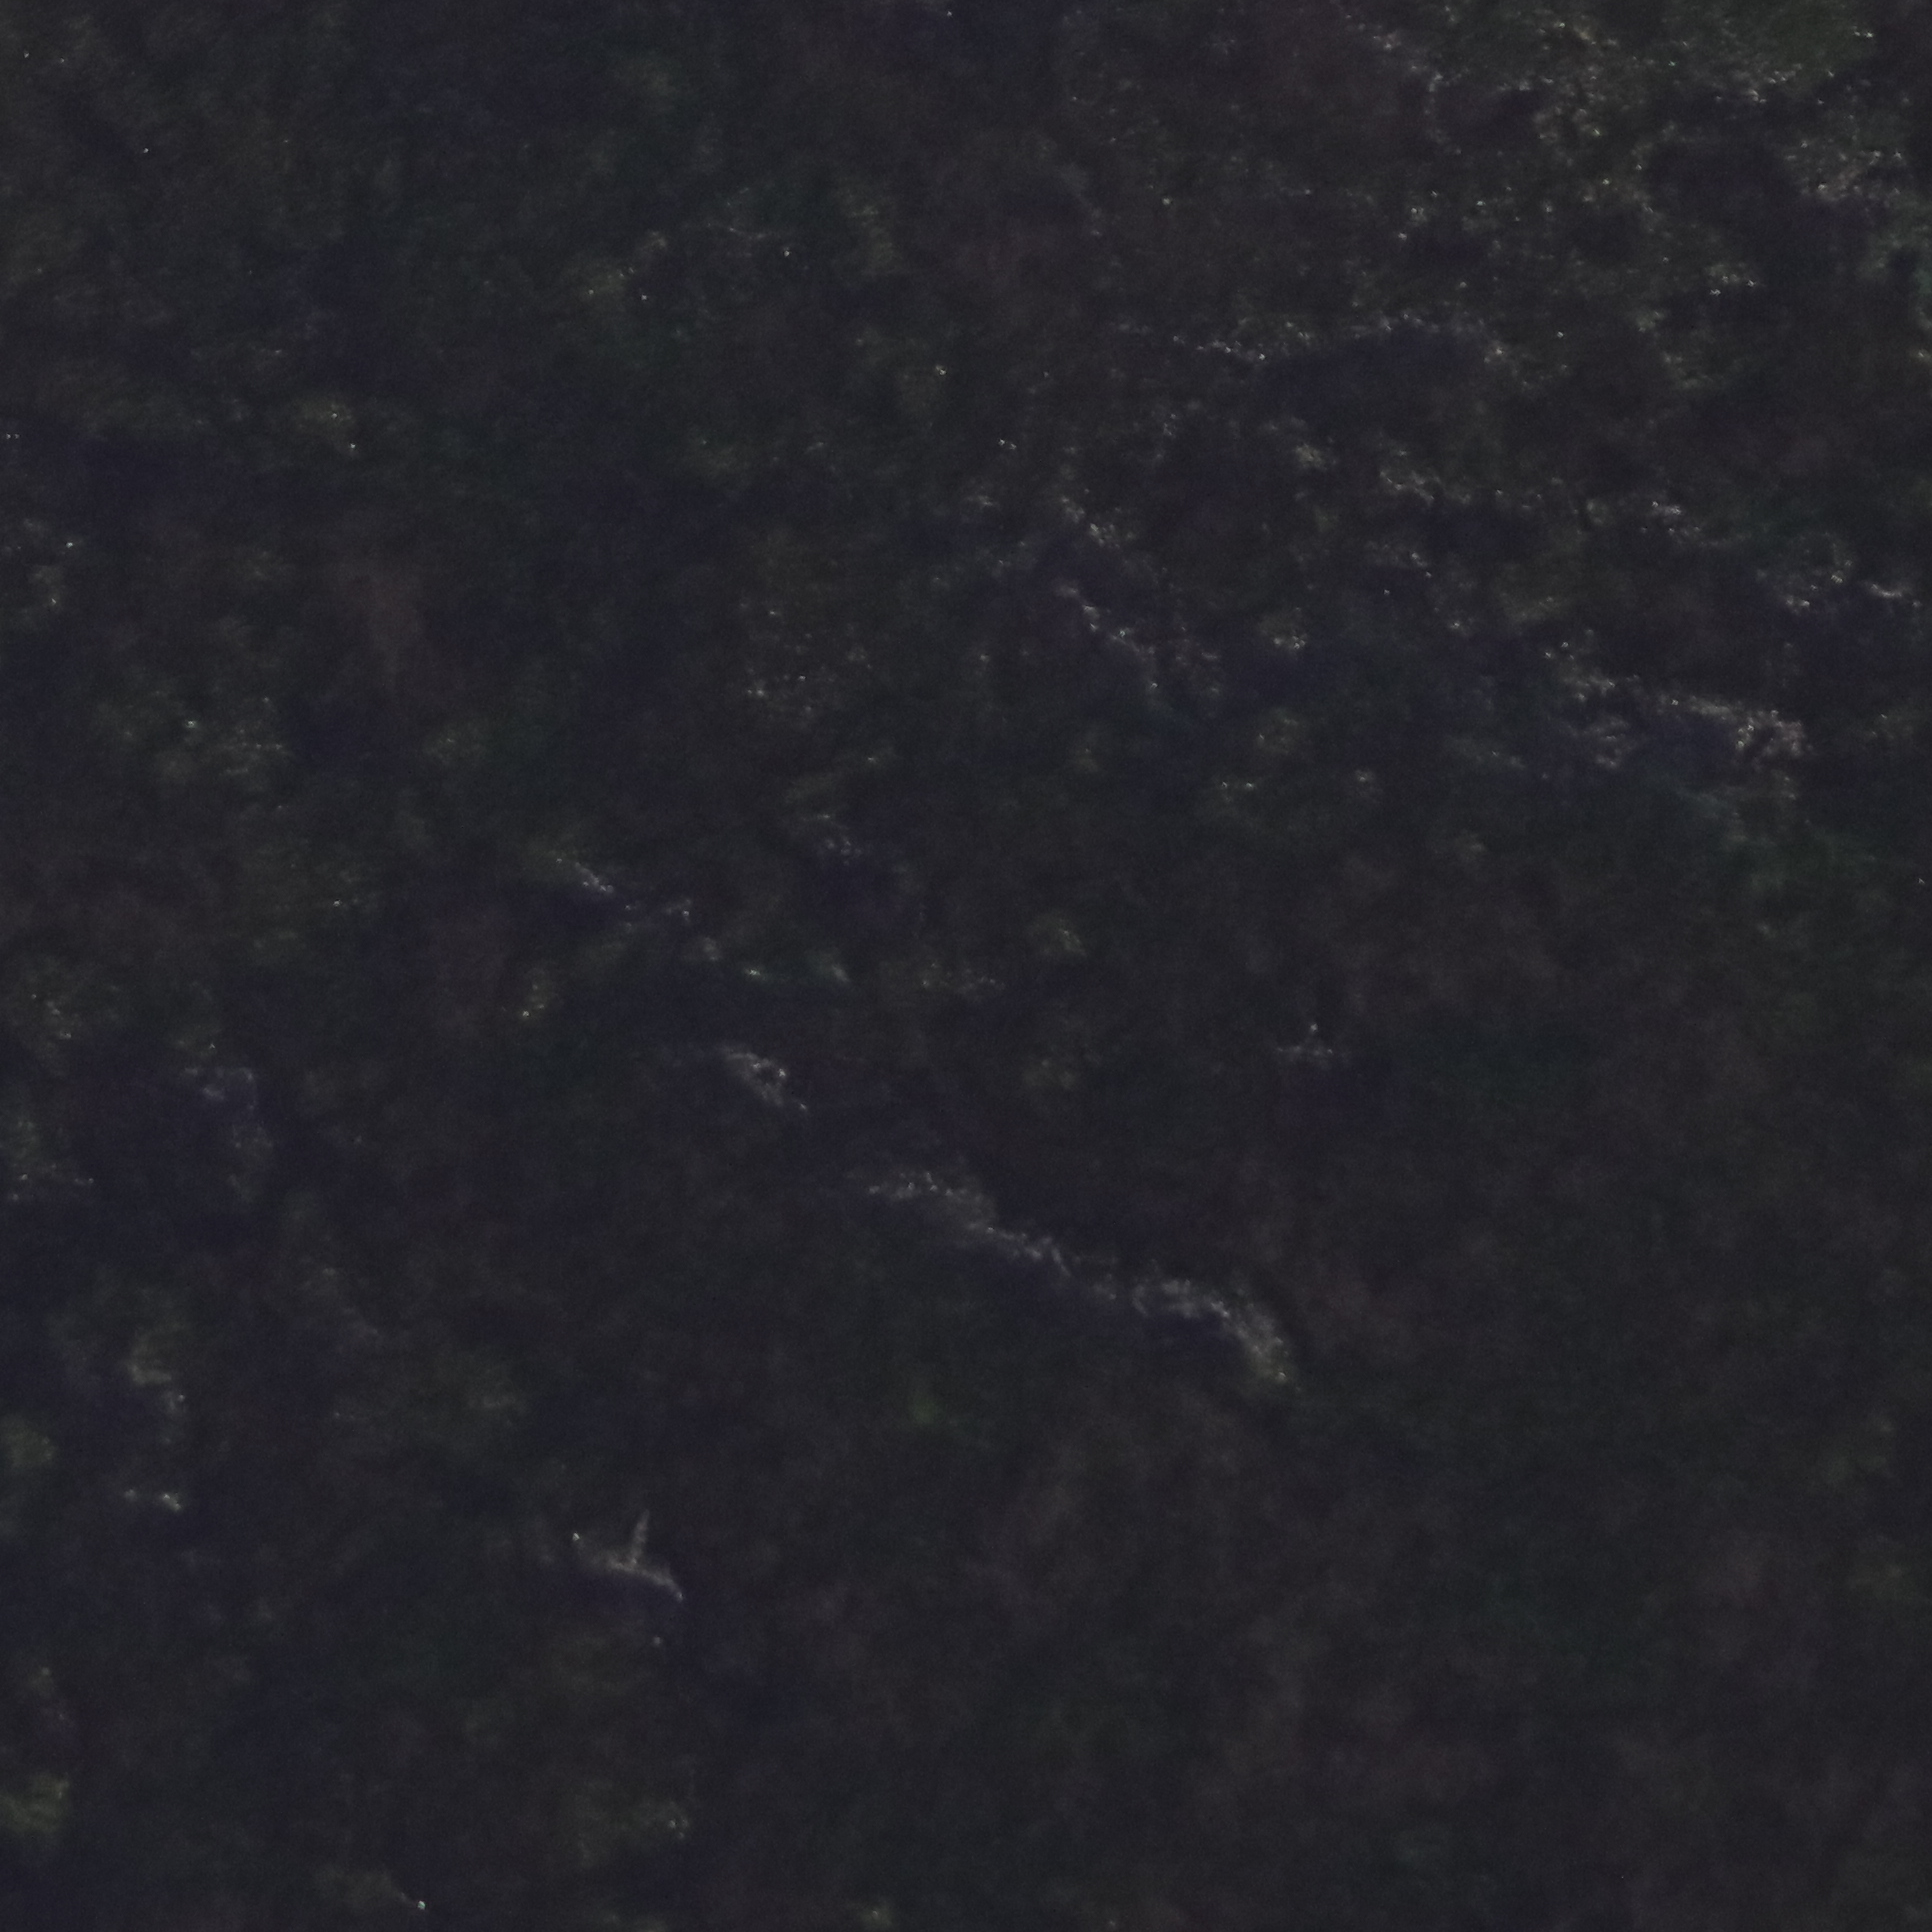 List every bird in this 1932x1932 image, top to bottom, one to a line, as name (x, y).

None